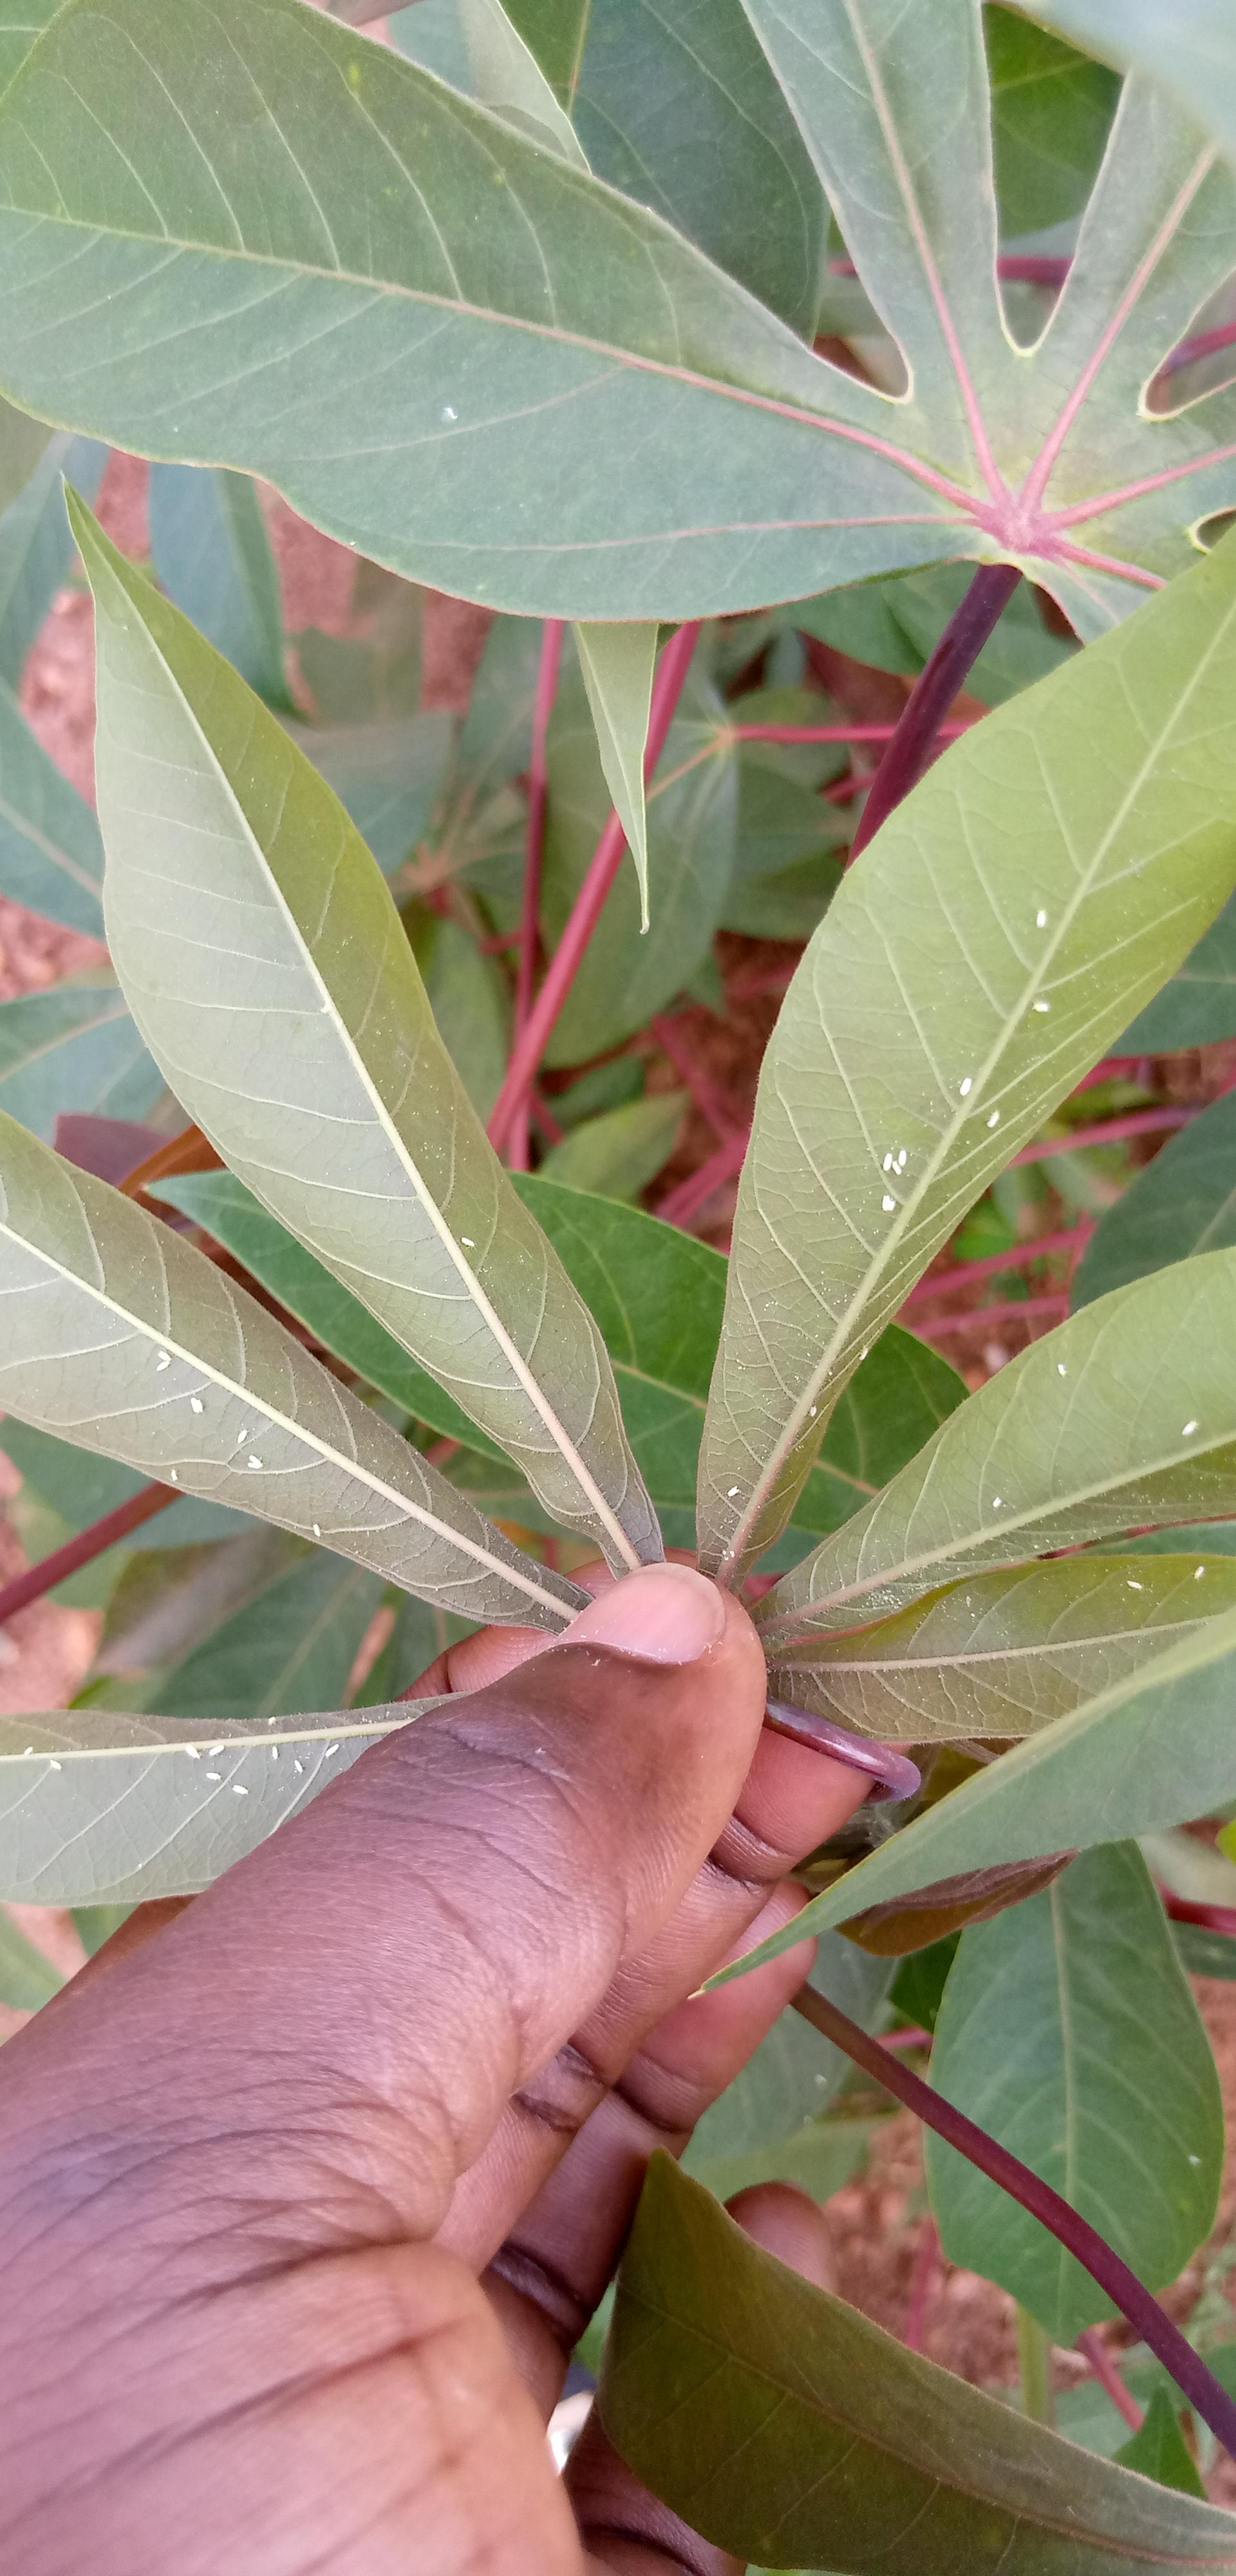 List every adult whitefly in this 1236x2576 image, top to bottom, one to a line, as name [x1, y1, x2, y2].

whitefly [442, 404, 458, 421]
whitefly [1035, 907, 1048, 929]
whitefly [1031, 999, 1051, 1014]
whitefly [960, 1077, 973, 1098]
whitefly [986, 1109, 999, 1129]
whitefly [897, 1149, 909, 1166]
whitefly [882, 1151, 893, 1175]
whitefly [890, 1160, 903, 1177]
whitefly [881, 1193, 889, 1213]
whitefly [888, 1199, 897, 1212]
whitefly [459, 1235, 476, 1250]
whitefly [857, 1345, 869, 1361]
whitefly [156, 1349, 172, 1362]
whitefly [156, 1359, 172, 1374]
whitefly [1056, 1362, 1068, 1379]
whitefly [189, 1395, 205, 1415]
whitefly [808, 1403, 819, 1419]
whitefly [1180, 1416, 1197, 1437]
whitefly [235, 1428, 248, 1444]
whitefly [245, 1454, 265, 1471]
whitefly [169, 1466, 179, 1482]
whitefly [726, 1484, 741, 1499]
whitefly [991, 1495, 1004, 1510]
whitefly [312, 1522, 323, 1538]
whitefly [1192, 1564, 1205, 1582]
whitefly [1125, 1578, 1143, 1591]
whitefly [267, 1715, 280, 1728]
whitefly [325, 1741, 341, 1759]
whitefly [185, 1743, 201, 1760]
whitefly [208, 1743, 225, 1757]
whitefly [270, 1744, 280, 1761]
whitefly [23, 1745, 36, 1756]
whitefly [48, 1757, 61, 1772]
whitefly [293, 1757, 304, 1774]
whitefly [205, 1771, 222, 1781]
whitefly [230, 1783, 250, 1797]